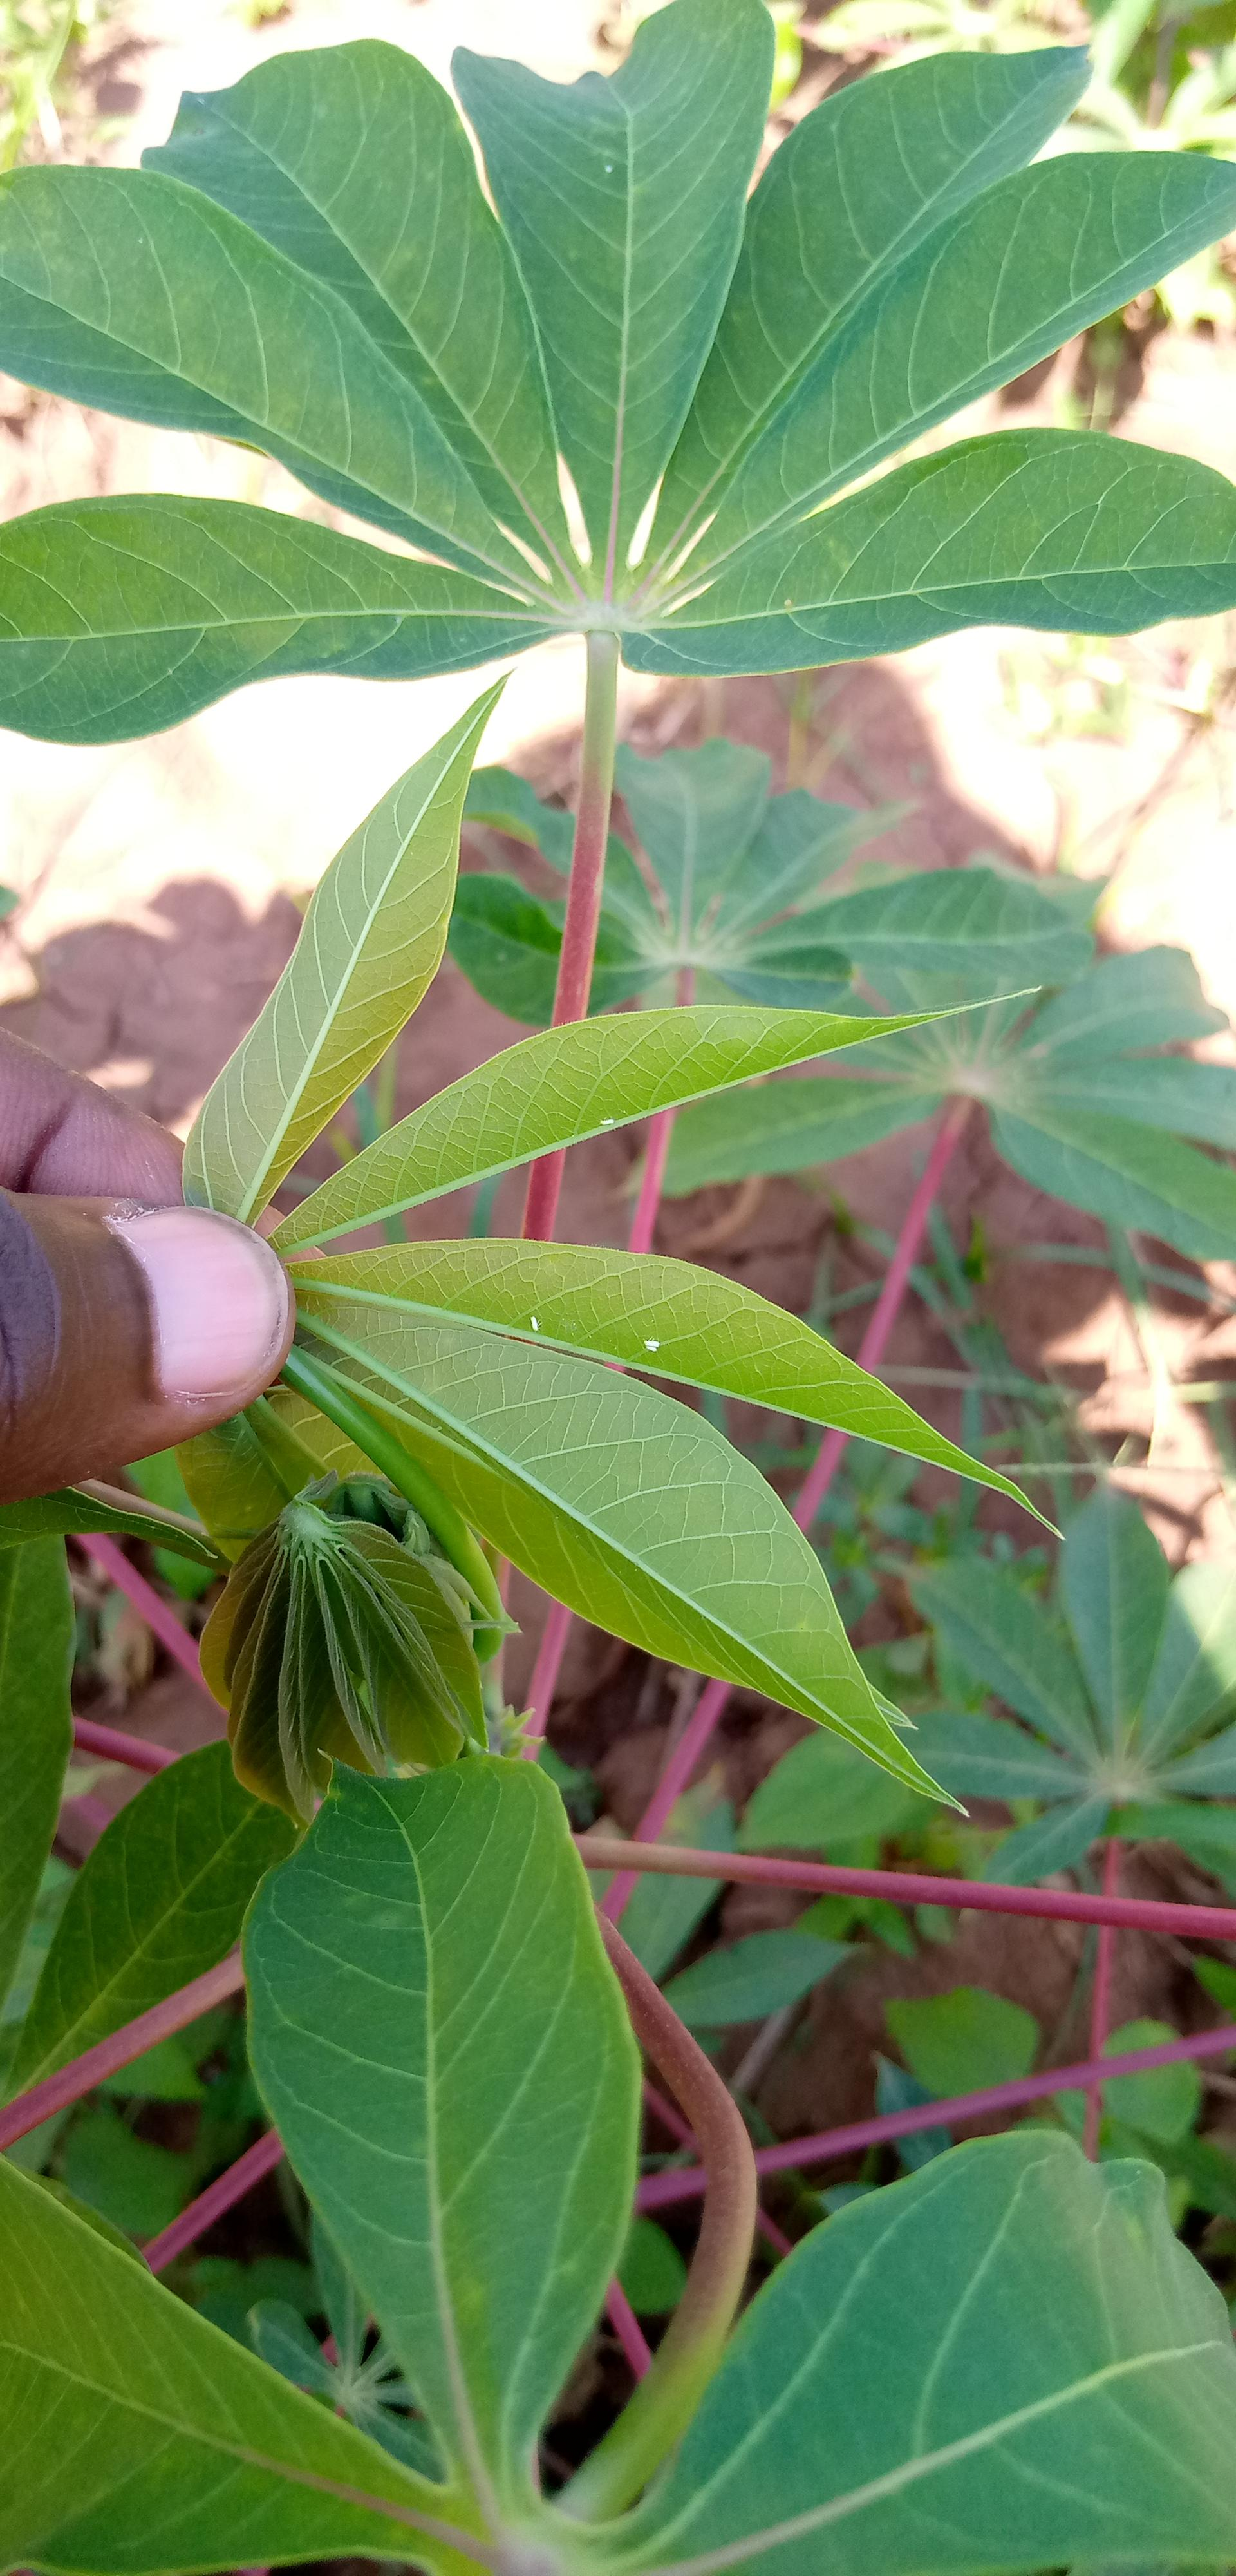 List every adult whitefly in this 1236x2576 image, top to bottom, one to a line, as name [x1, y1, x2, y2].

whitefly [590, 1114, 622, 1138]
whitefly [523, 1313, 547, 1338]
whitefly [632, 1333, 674, 1369]
whitefly [639, 1336, 668, 1365]